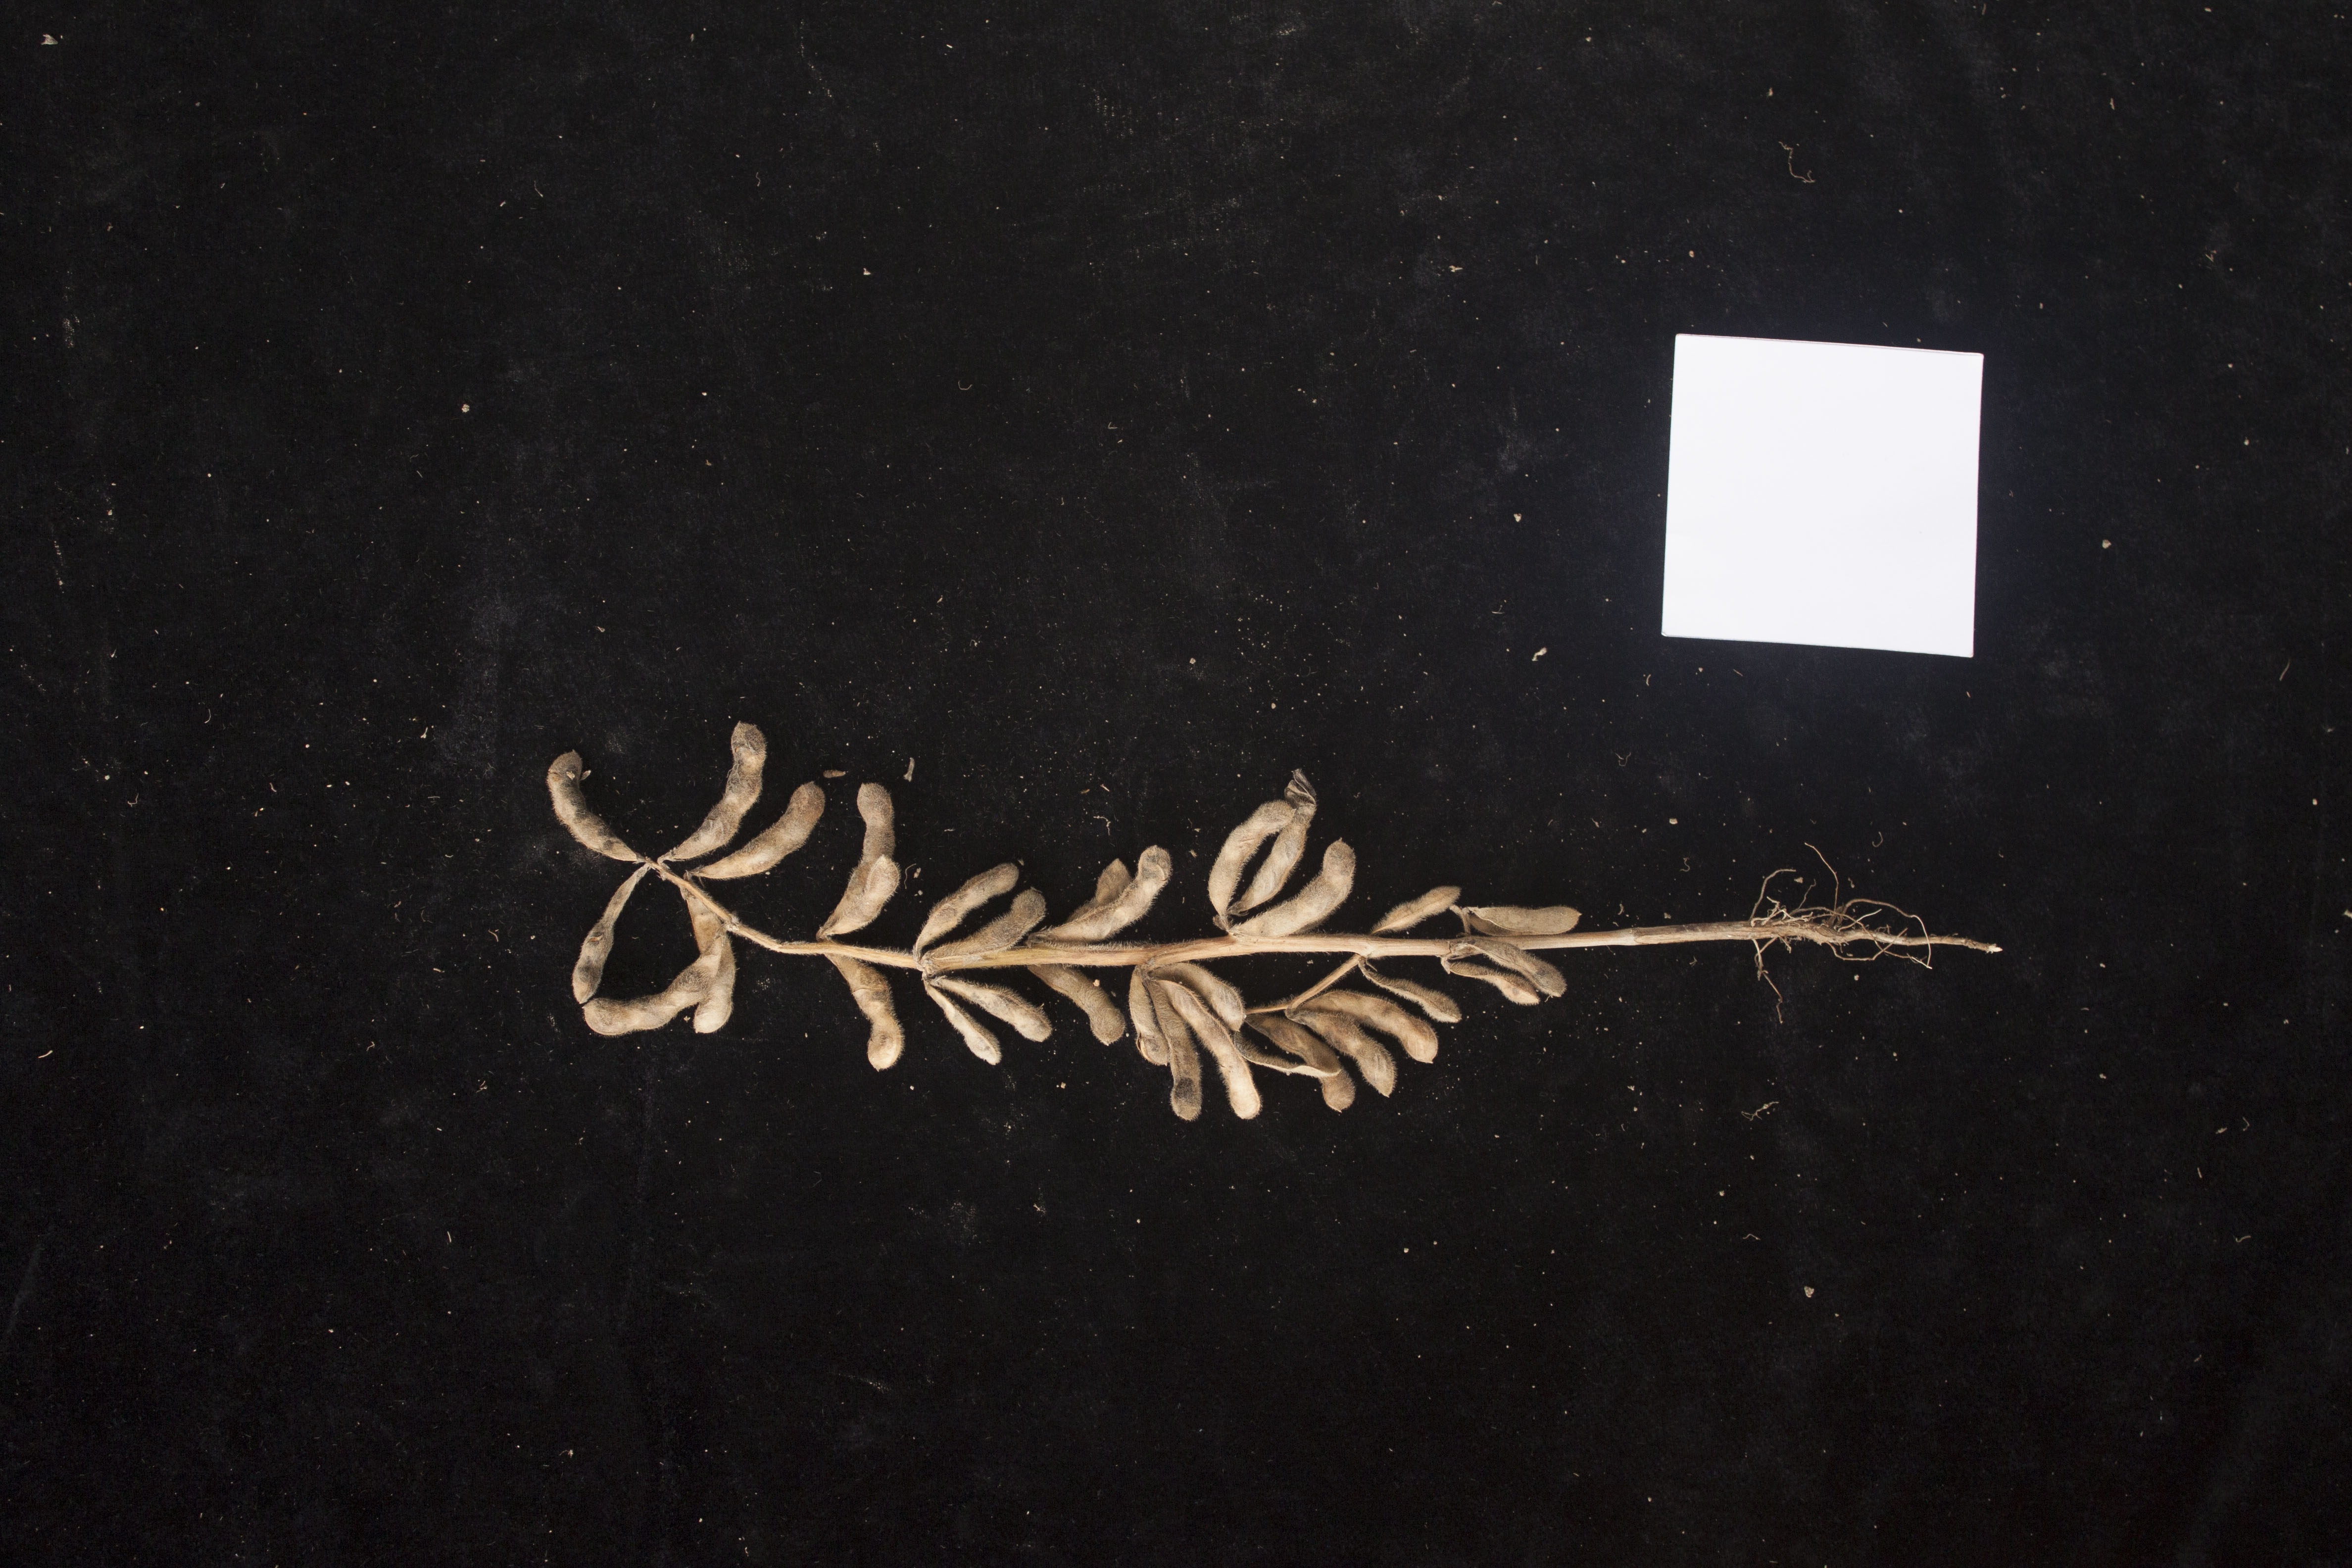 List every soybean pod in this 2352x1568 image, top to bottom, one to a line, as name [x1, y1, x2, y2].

soybean pod [664, 725, 765, 862]
soybean pod [547, 753, 640, 863]
soybean pod [1228, 774, 1316, 916]
soybean pod [827, 785, 893, 928]
soybean pod [694, 786, 826, 878]
soybean pod [1208, 805, 1295, 932]
soybean pod [1231, 841, 1353, 942]
soybean pod [1034, 845, 1167, 943]
soybean pod [832, 856, 897, 934]
soybean pod [915, 865, 1018, 952]
soybean pod [569, 867, 646, 1003]
soybean pod [1375, 887, 1463, 934]
soybean pod [685, 889, 737, 1032]
soybean pod [922, 890, 1043, 969]
soybean pod [1473, 908, 1578, 937]
soybean pod [821, 936, 905, 1068]
soybean pod [581, 938, 726, 1034]
soybean pod [1463, 943, 1566, 997]
soybean pod [1029, 965, 1125, 1045]
soybean pod [1153, 965, 1244, 1033]
soybean pod [1449, 969, 1536, 1004]
soybean pod [1130, 971, 1168, 1067]
soybean pod [1364, 971, 1458, 1025]
soybean pod [1143, 976, 1201, 1120]
soybean pod [935, 981, 1048, 1041]
soybean pod [1153, 983, 1262, 1119]
soybean pod [924, 990, 1000, 1060]
soybean pod [1307, 992, 1437, 1062]
soybean pod [1286, 1014, 1397, 1099]
soybean pod [1242, 1019, 1352, 1111]